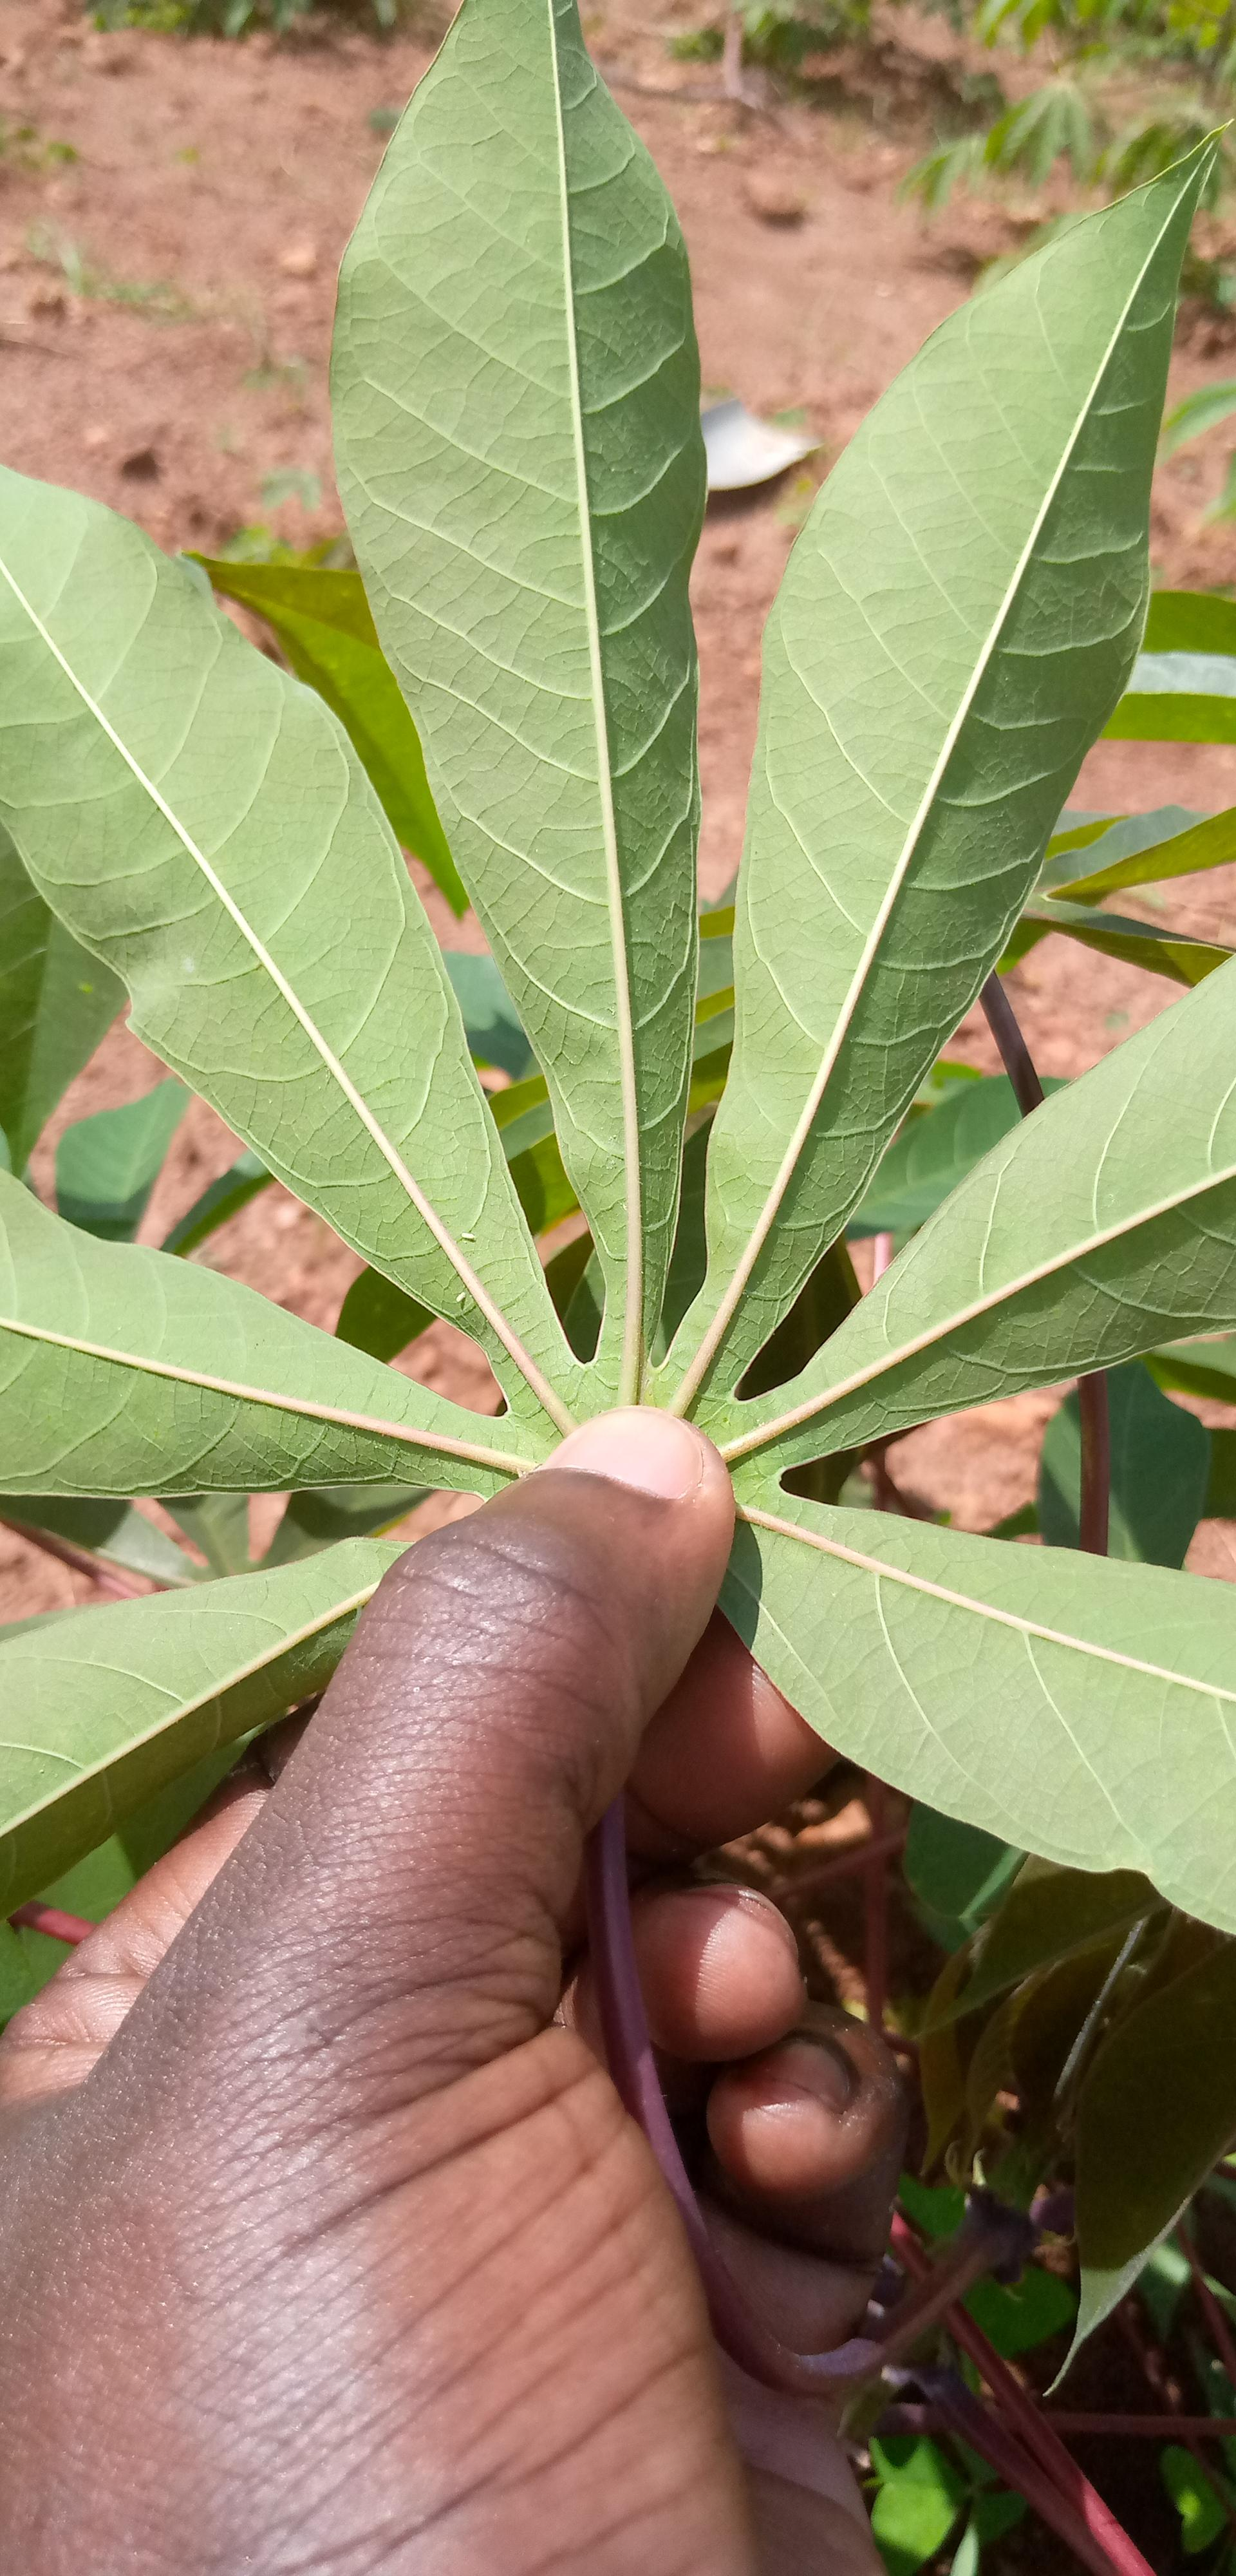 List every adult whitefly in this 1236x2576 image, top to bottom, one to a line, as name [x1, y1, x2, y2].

whitefly [458, 1231, 476, 1240]
whitefly [454, 1291, 467, 1304]